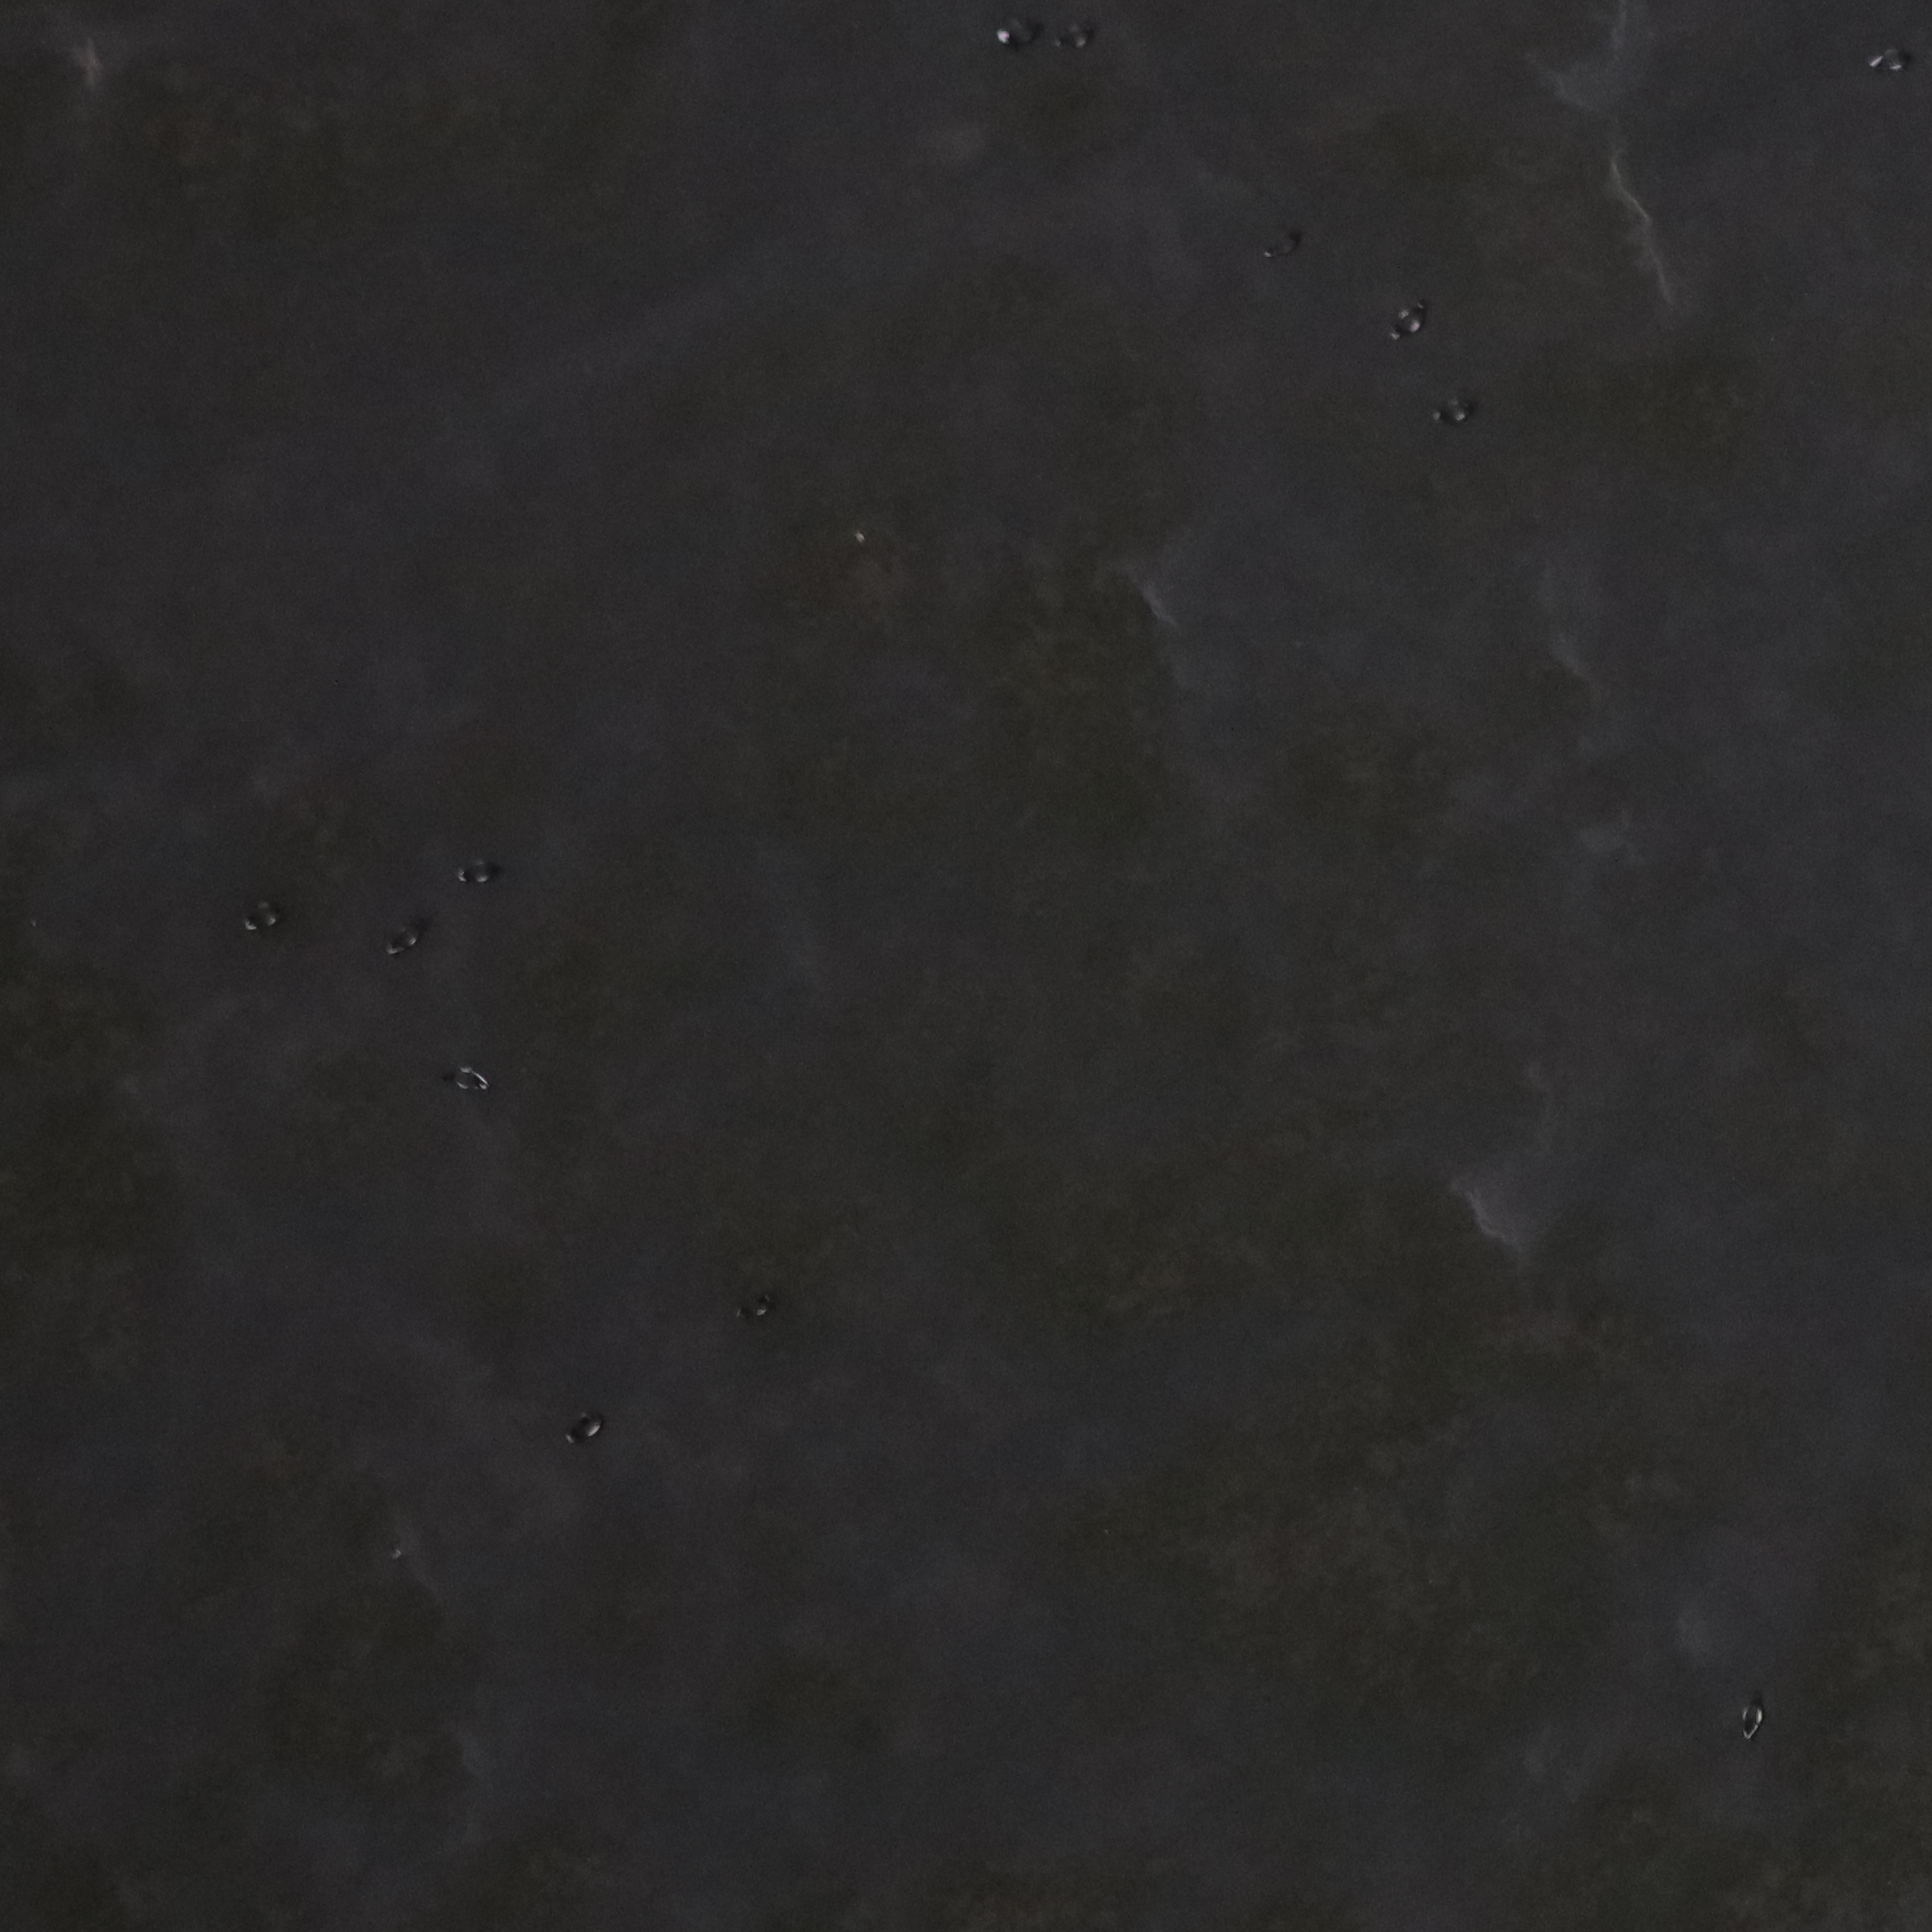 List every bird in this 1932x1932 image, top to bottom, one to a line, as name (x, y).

brant (1016, 33)
brant (1072, 33)
brant (1894, 61)
brant (1280, 247)
brant (1410, 319)
brant (1451, 413)
brant (478, 871)
brant (261, 919)
brant (401, 938)
brant (470, 1079)
brant (756, 1304)
brant (589, 1426)
brant (1753, 1718)